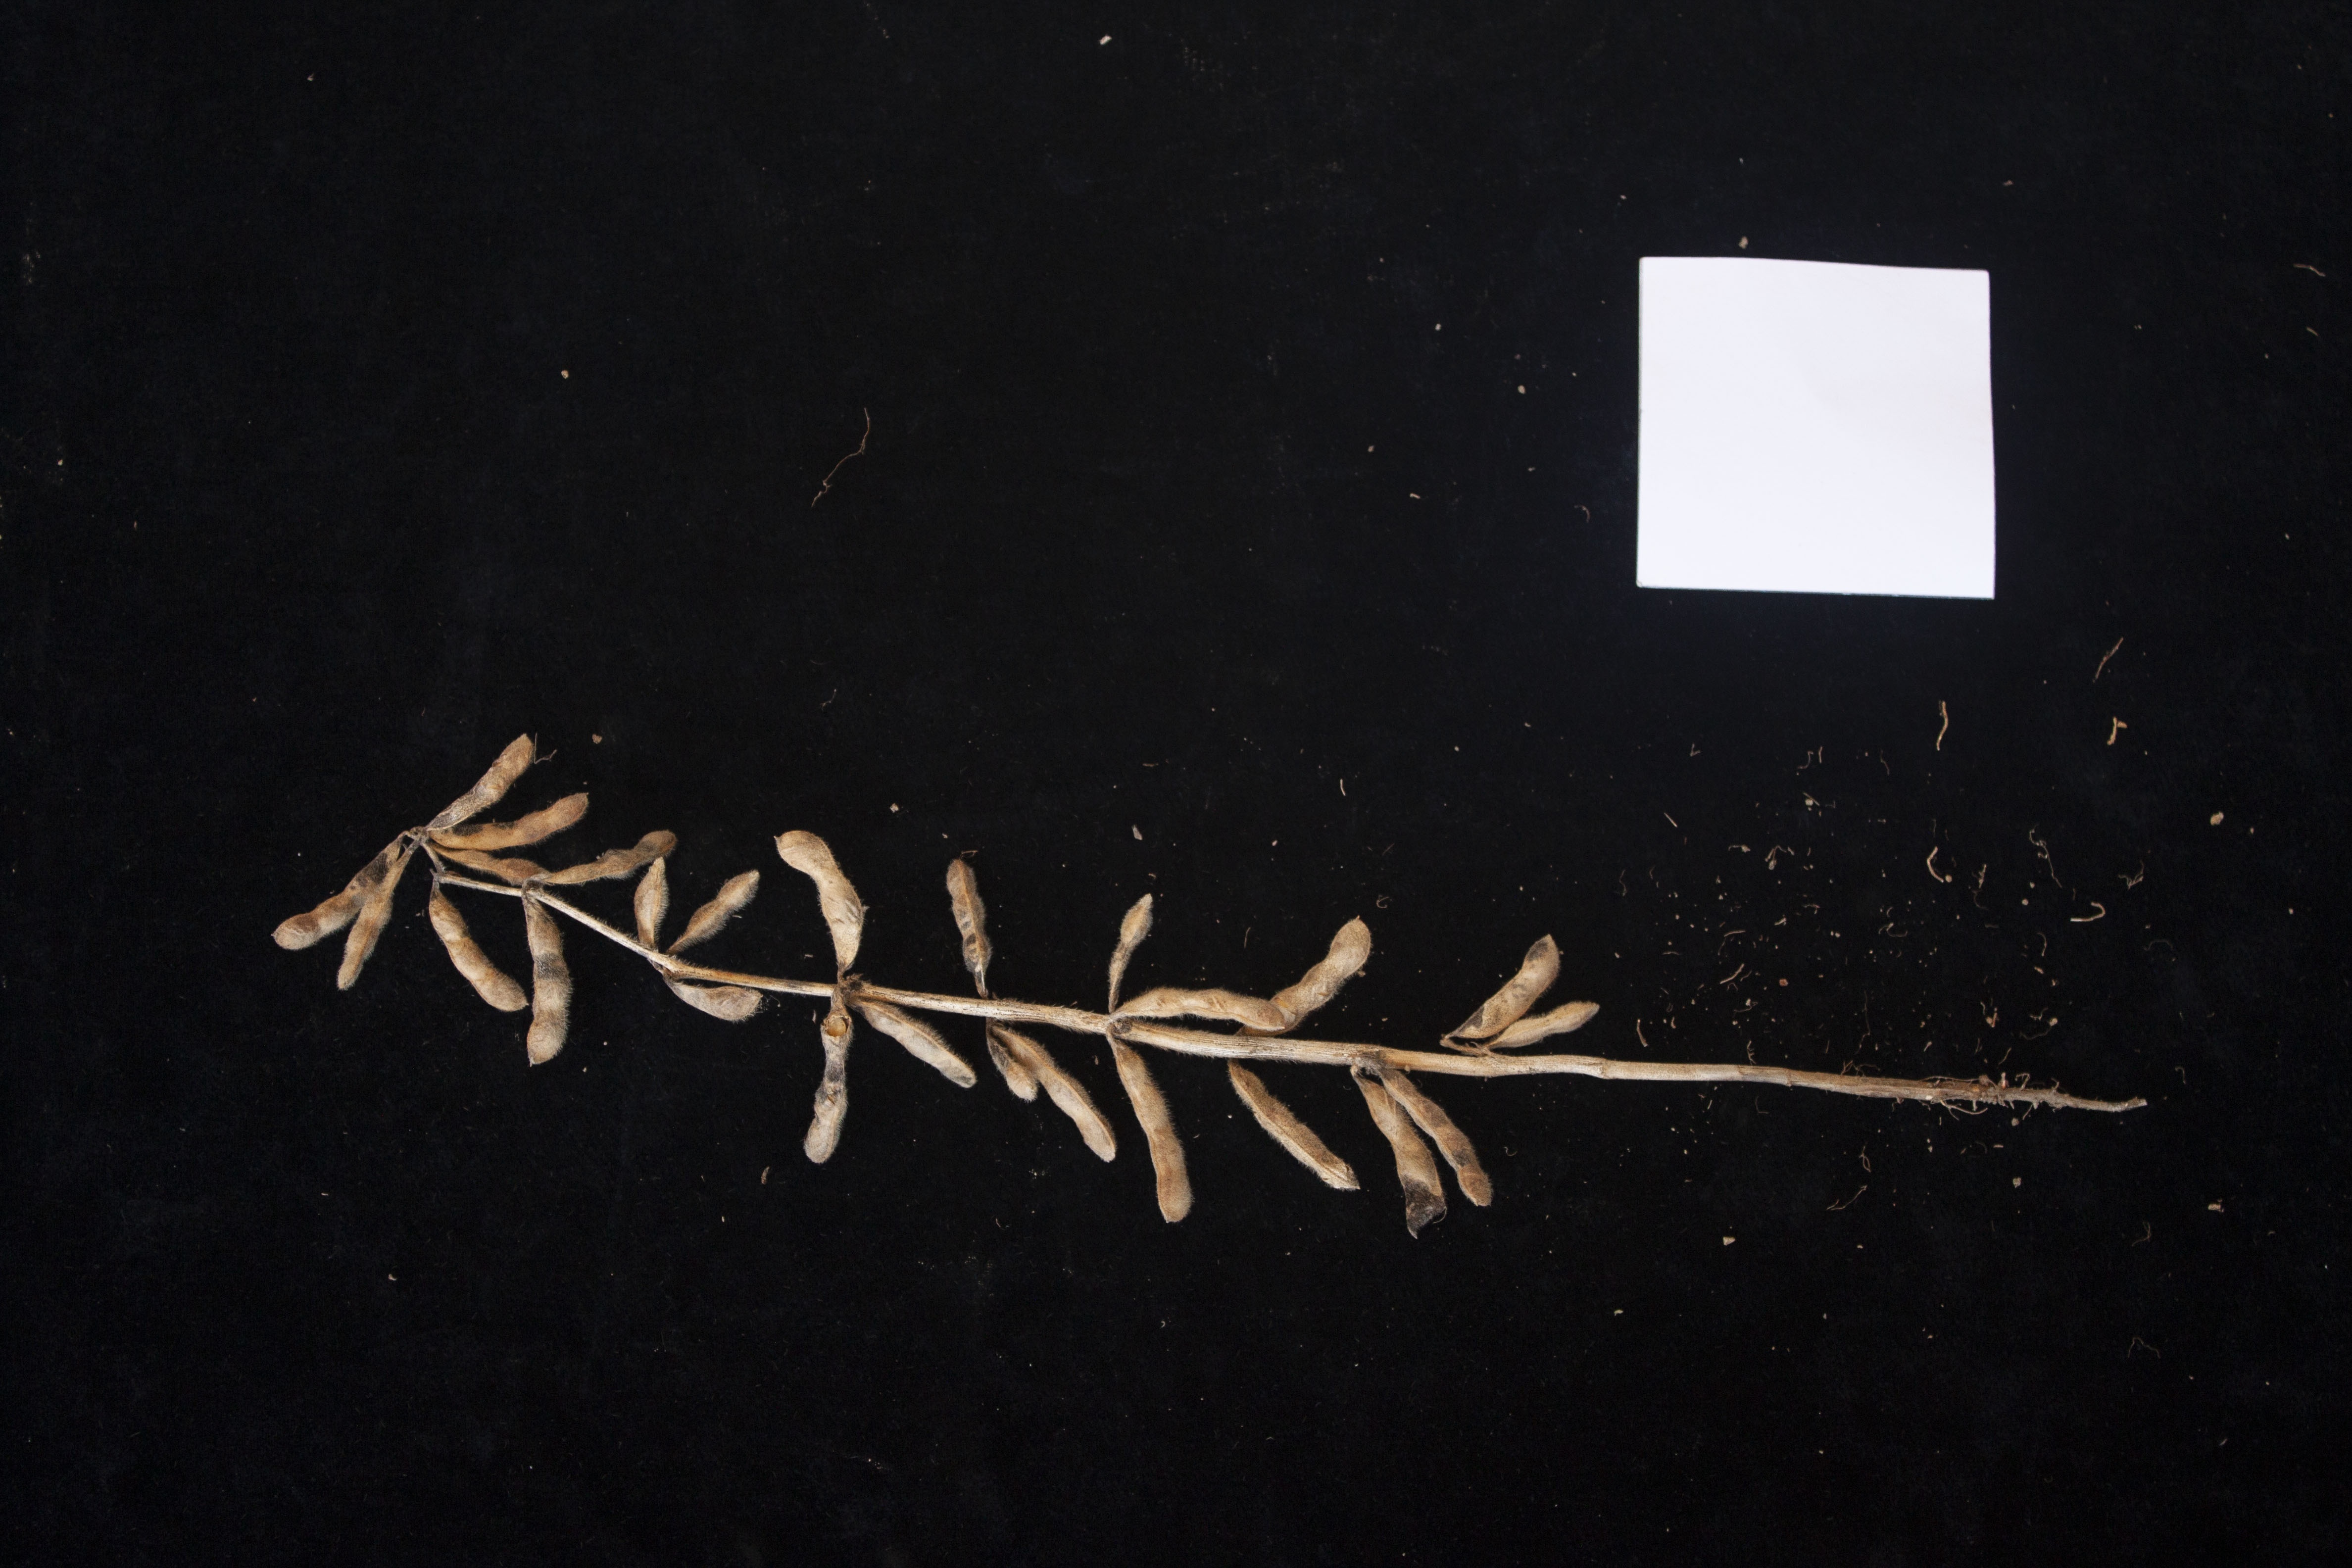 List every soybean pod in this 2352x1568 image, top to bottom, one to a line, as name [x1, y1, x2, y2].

soybean pod [429, 737, 533, 833]
soybean pod [433, 794, 588, 849]
soybean pod [536, 830, 676, 887]
soybean pod [778, 832, 863, 971]
soybean pod [337, 842, 413, 984]
soybean pod [273, 843, 402, 950]
soybean pod [431, 846, 544, 881]
soybean pod [635, 859, 666, 953]
soybean pod [947, 861, 992, 992]
soybean pod [669, 874, 757, 951]
soybean pod [429, 887, 526, 1013]
soybean pod [522, 894, 570, 1063]
soybean pod [1108, 897, 1153, 1008]
soybean pod [1242, 919, 1371, 1040]
soybean pod [1453, 934, 1558, 1041]
soybean pod [667, 984, 763, 1024]
soybean pod [802, 988, 849, 1164]
soybean pod [1116, 989, 1290, 1032]
soybean pod [853, 999, 976, 1086]
soybean pod [1493, 1003, 1595, 1049]
soybean pod [991, 1029, 1115, 1160]
soybean pod [987, 1035, 1040, 1097]
soybean pod [1110, 1041, 1189, 1221]
soybean pod [1223, 1067, 1362, 1190]
soybean pod [1383, 1072, 1489, 1202]
soybean pod [1356, 1082, 1443, 1205]